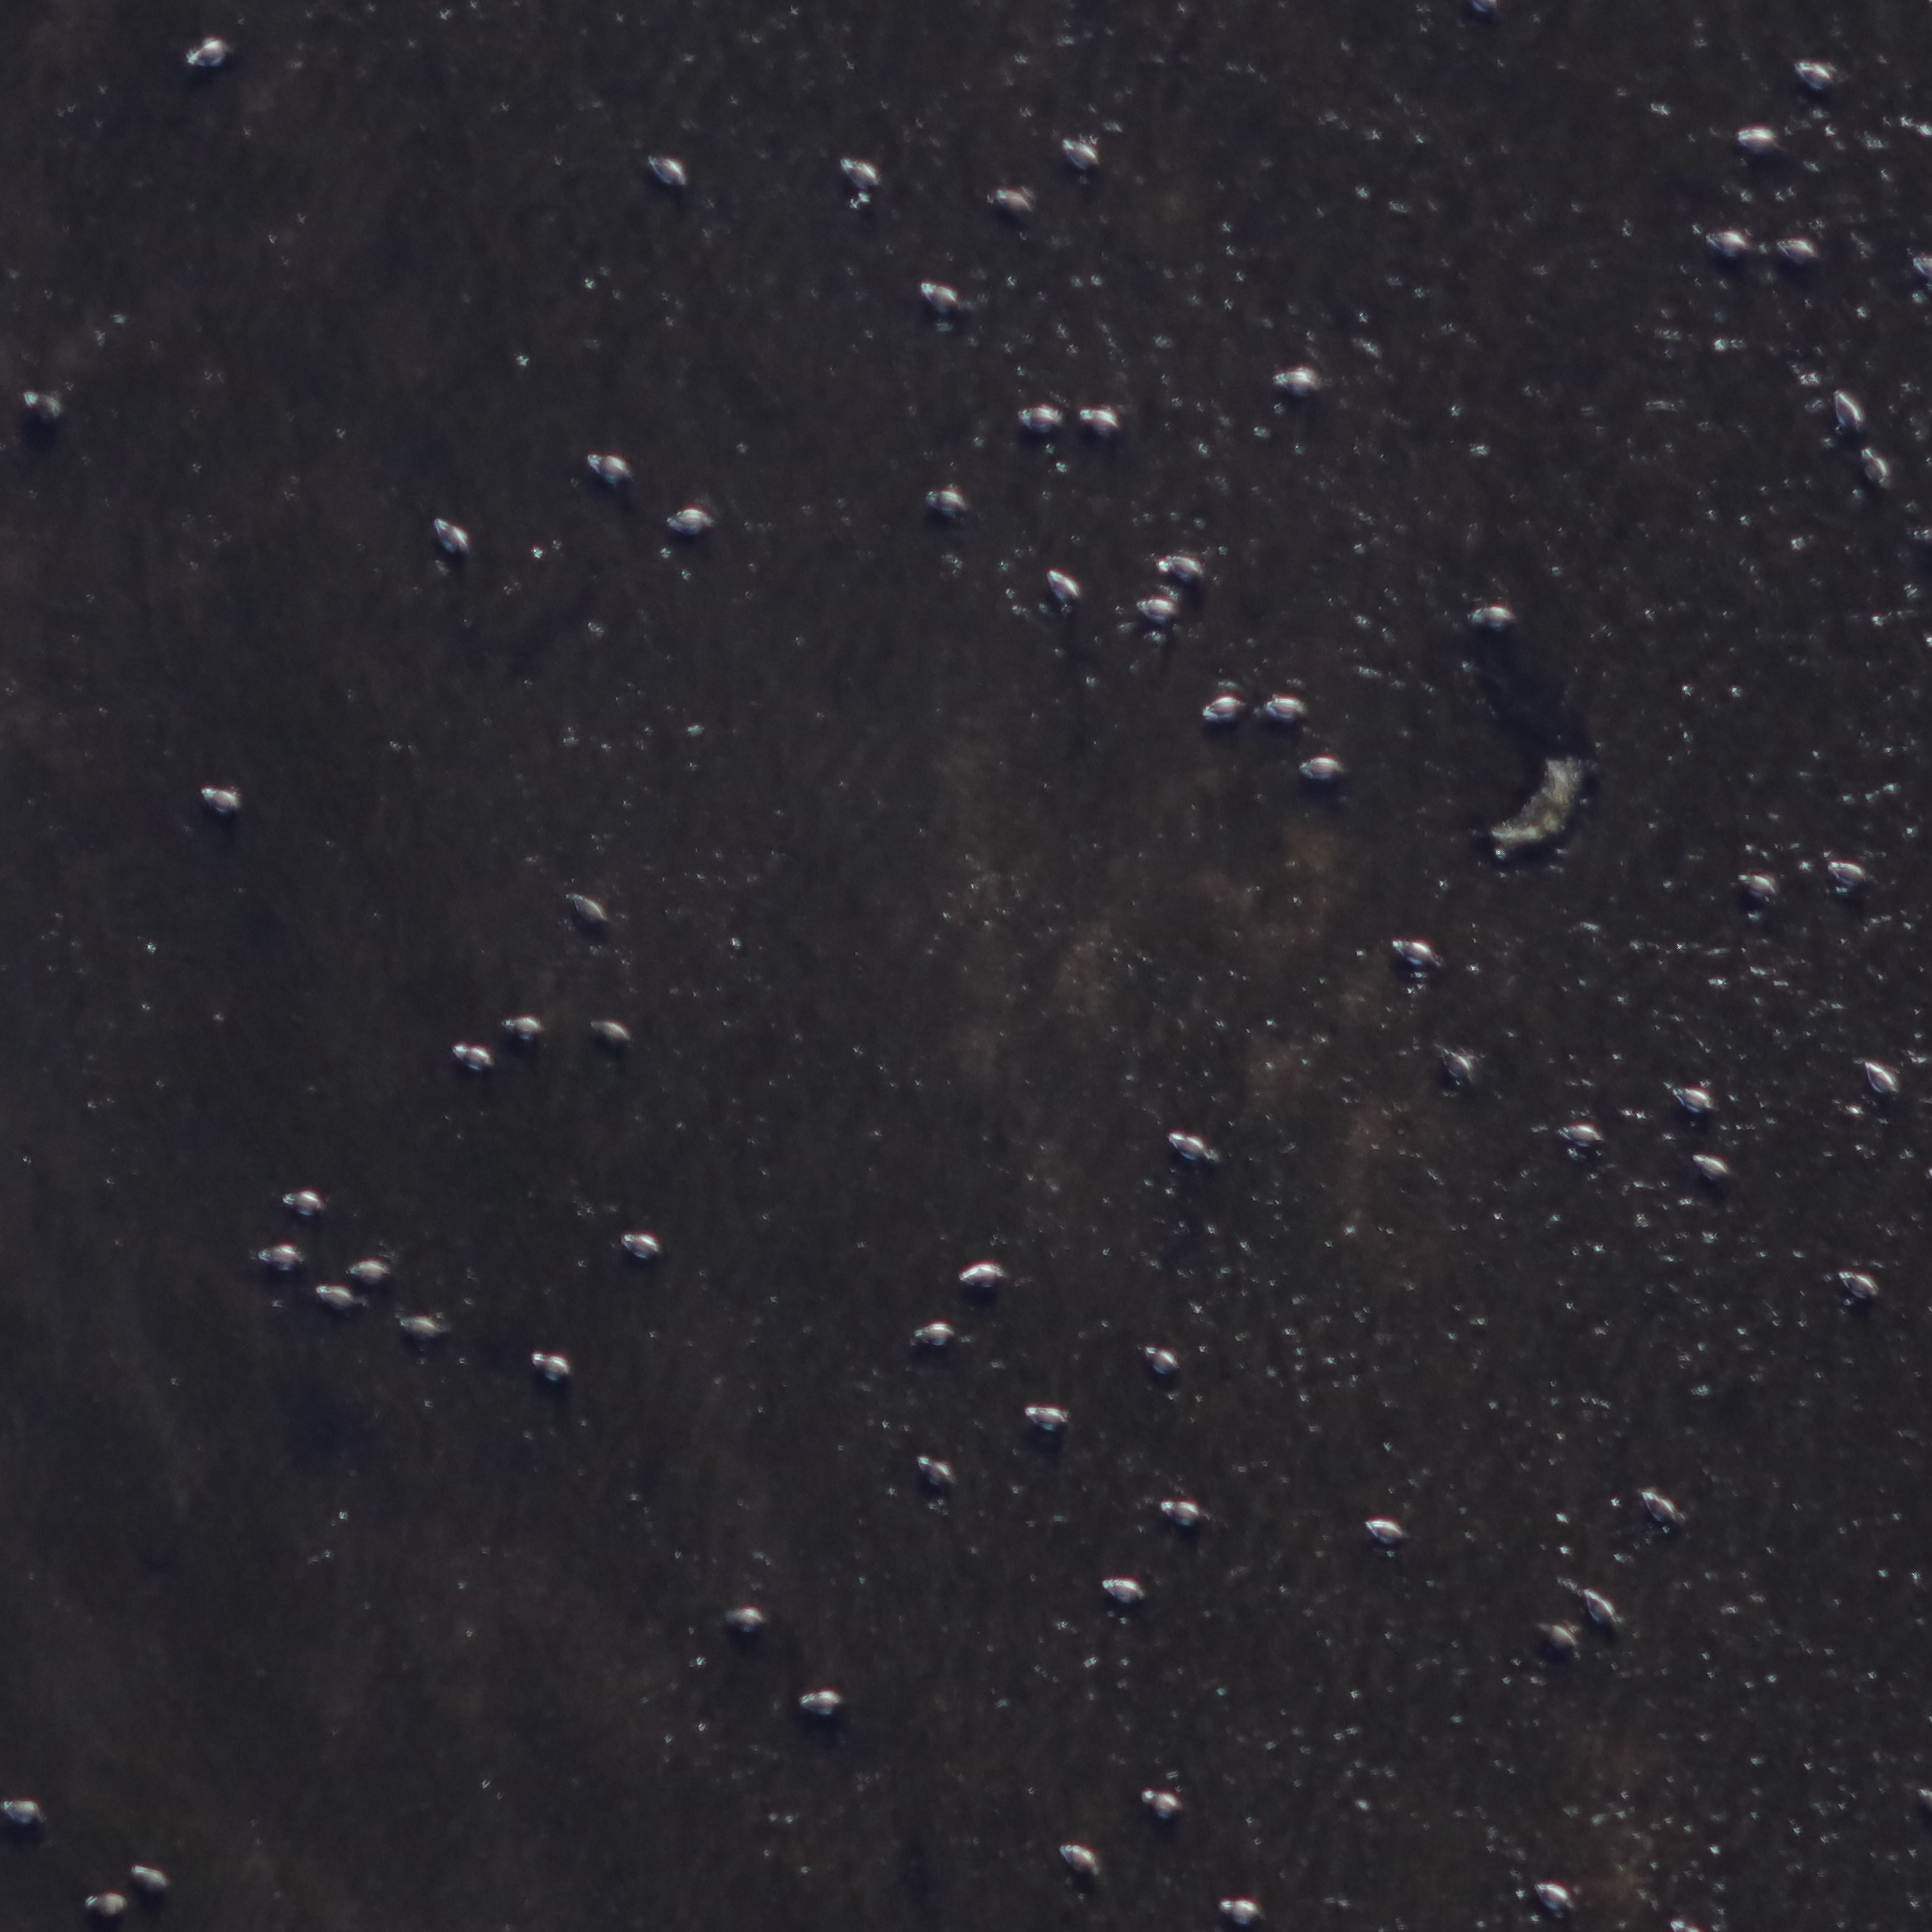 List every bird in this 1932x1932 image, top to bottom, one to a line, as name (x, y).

brant (212, 55)
brant (1813, 73)
brant (1760, 139)
brant (1086, 154)
brant (675, 175)
brant (861, 179)
brant (1013, 208)
brant (1722, 234)
brant (1803, 250)
brant (941, 301)
brant (1301, 384)
brant (47, 399)
brant (1845, 412)
brant (1051, 413)
brant (1112, 416)
brant (1875, 470)
brant (609, 471)
brant (947, 502)
brant (693, 521)
brant (451, 540)
brant (1178, 560)
brant (1059, 586)
brant (1161, 606)
brant (1495, 621)
brant (1285, 702)
brant (1228, 707)
brant (1321, 765)
brant (222, 801)
brant (1846, 878)
brant (1760, 886)
brant (594, 902)
brant (1419, 955)
brant (616, 1029)
brant (528, 1032)
brant (476, 1059)
brant (1452, 1067)
brant (1885, 1084)
brant (1696, 1097)
brant (1578, 1125)
brant (1192, 1148)
brant (1720, 1157)
brant (301, 1194)
brant (640, 1246)
brant (281, 1258)
brant (367, 1265)
brant (979, 1274)
brant (1864, 1283)
brant (340, 1297)
brant (423, 1326)
brant (939, 1330)
brant (1160, 1353)
brant (551, 1367)
brant (1046, 1418)
brant (936, 1476)
brant (1661, 1509)
brant (1185, 1511)
brant (1390, 1534)
brant (1125, 1588)
brant (1591, 1603)
brant (756, 1618)
brant (1565, 1634)
brant (827, 1699)
brant (1167, 1803)
brant (23, 1809)
brant (1081, 1864)
brant (153, 1881)
brant (1551, 1894)
brant (107, 1906)
brant (1238, 1908)